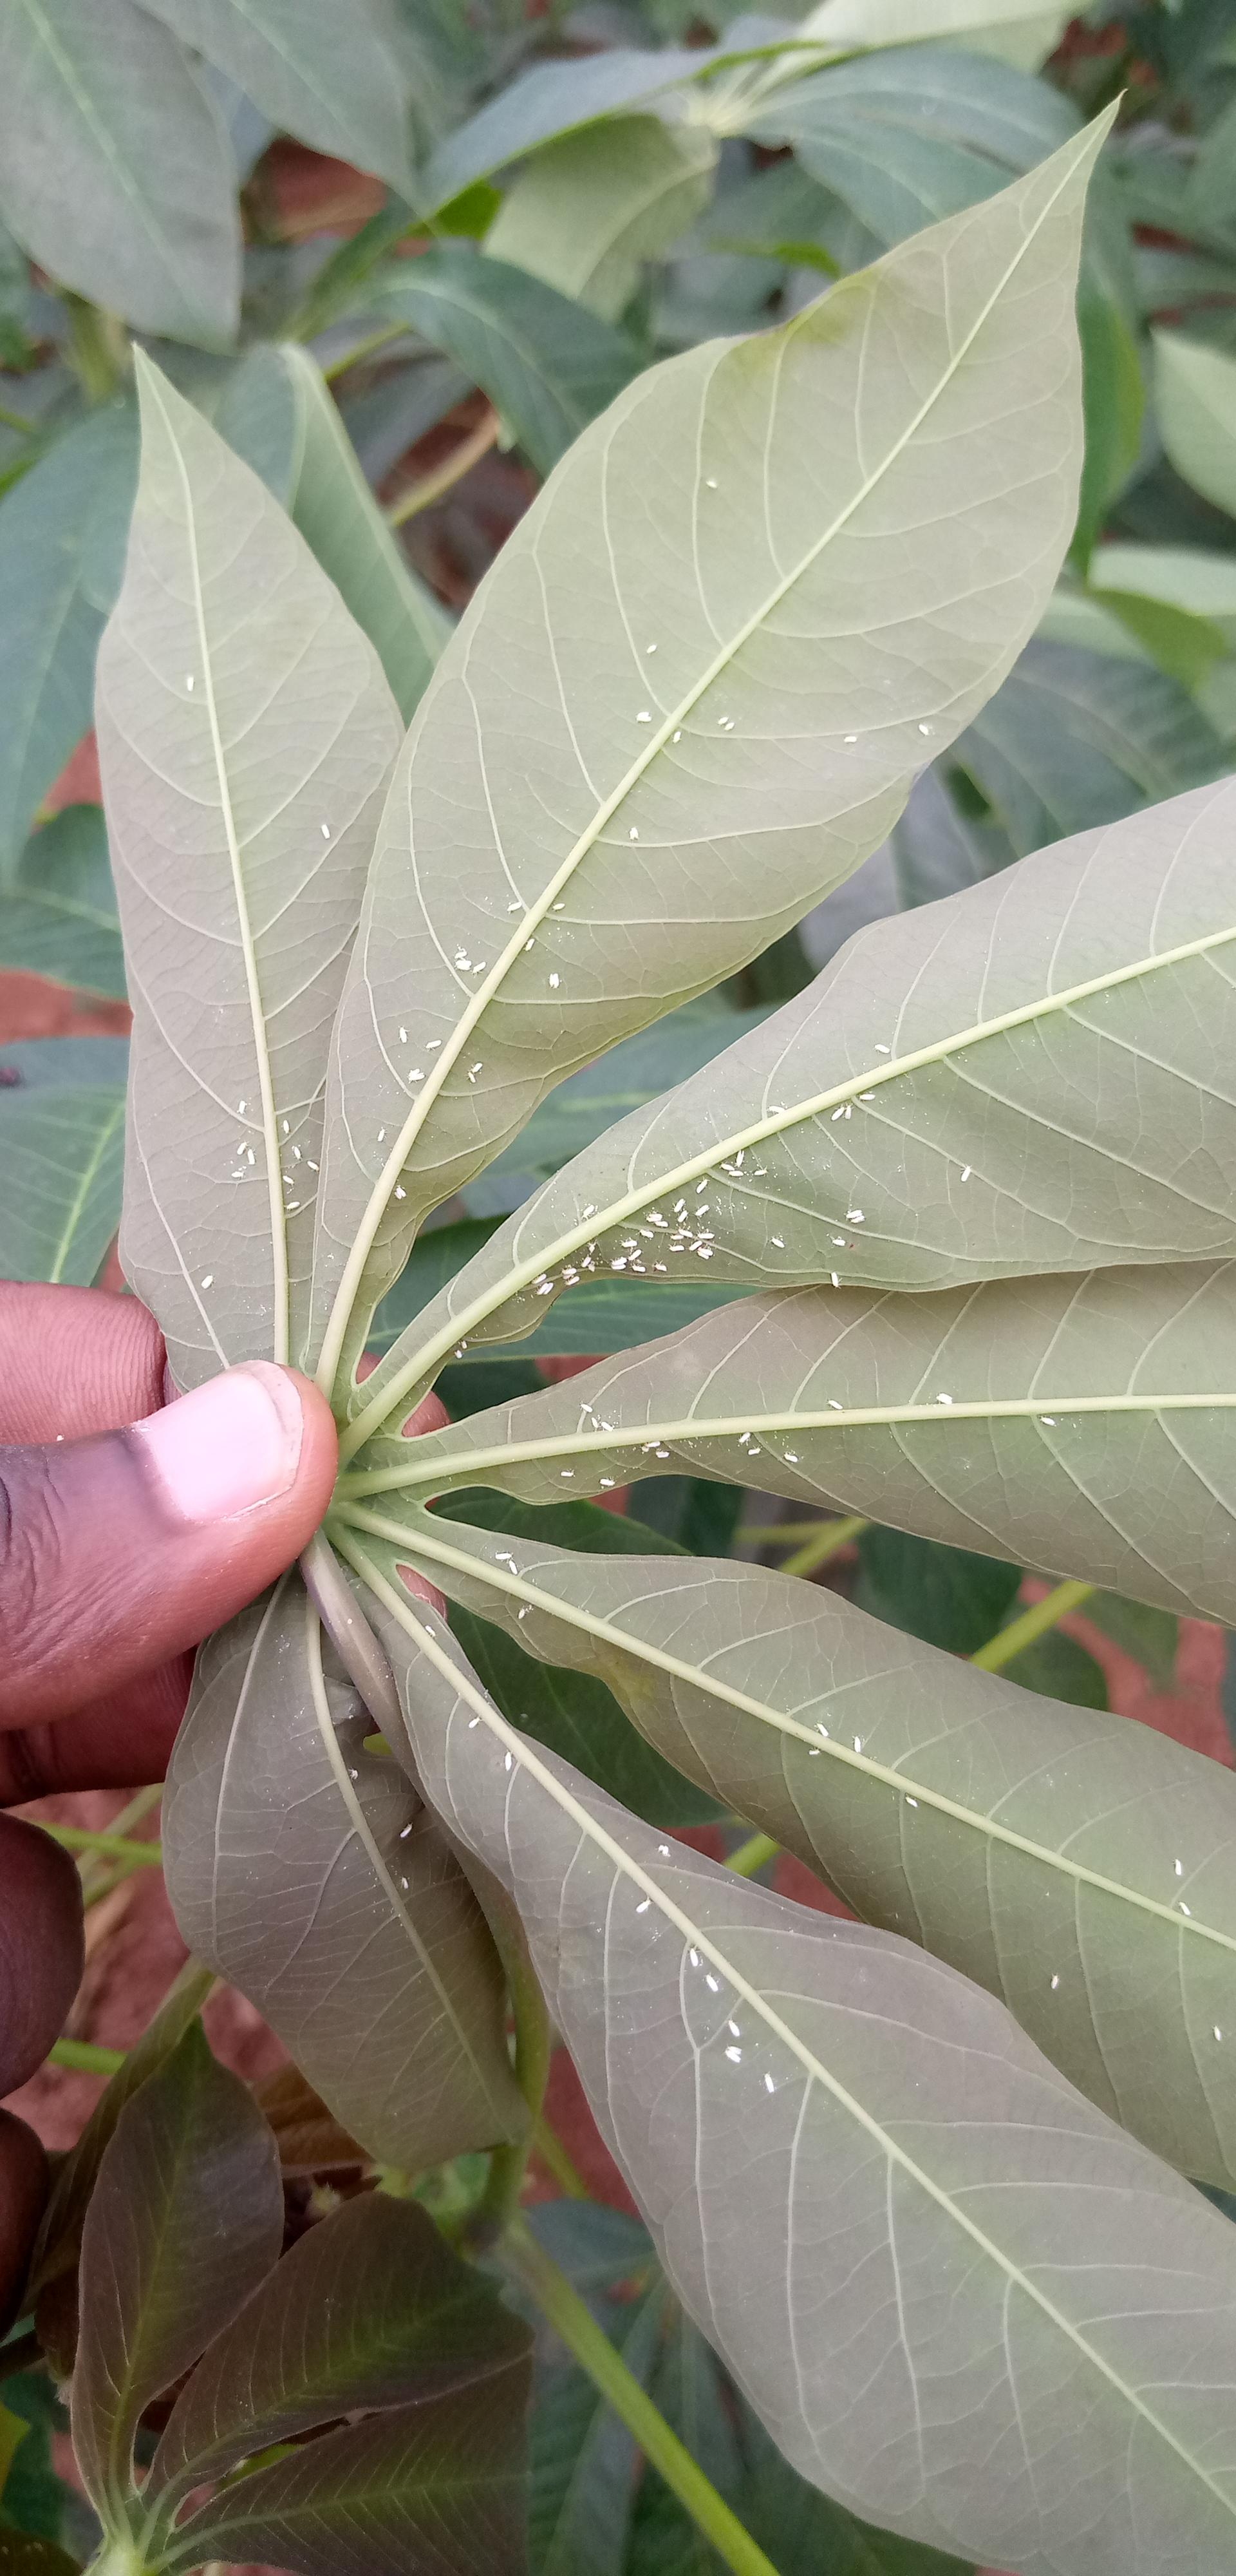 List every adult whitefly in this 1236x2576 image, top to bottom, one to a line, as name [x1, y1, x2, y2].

whitefly [704, 478, 719, 491]
whitefly [641, 643, 661, 656]
whitefly [185, 673, 197, 694]
whitefly [636, 710, 650, 716]
whitefly [716, 715, 730, 726]
whitefly [634, 715, 652, 723]
whitefly [723, 721, 736, 734]
whitefly [916, 721, 932, 737]
whitefly [670, 728, 684, 745]
whitefly [839, 733, 859, 746]
whitefly [318, 822, 333, 842]
whitefly [633, 825, 641, 840]
whitefly [628, 828, 633, 841]
whitefly [506, 900, 524, 914]
whitefly [551, 900, 568, 913]
whitefly [523, 936, 536, 953]
whitefly [453, 949, 468, 960]
whitefly [454, 958, 472, 966]
whitefly [472, 959, 488, 976]
whitefly [456, 964, 471, 973]
whitefly [547, 971, 554, 989]
whitefly [553, 972, 561, 993]
whitefly [395, 1023, 410, 1046]
whitefly [423, 1038, 444, 1052]
whitefly [872, 1042, 892, 1056]
whitefly [471, 1060, 483, 1074]
whitefly [408, 1066, 420, 1077]
whitefly [406, 1070, 426, 1083]
whitefly [467, 1070, 476, 1085]
whitefly [858, 1092, 878, 1103]
whitefly [234, 1097, 250, 1116]
whitefly [765, 1103, 785, 1114]
whitefly [844, 1103, 852, 1121]
whitefly [829, 1105, 845, 1124]
whitefly [281, 1117, 292, 1136]
whitefly [373, 1126, 388, 1146]
whitefly [235, 1140, 249, 1158]
whitefly [292, 1143, 303, 1162]
whitefly [245, 1147, 256, 1166]
whitefly [734, 1147, 747, 1169]
whitefly [306, 1157, 321, 1174]
whitefly [718, 1160, 735, 1171]
whitefly [958, 1162, 973, 1185]
whitefly [751, 1167, 771, 1179]
whitefly [230, 1169, 245, 1180]
whitefly [725, 1170, 746, 1179]
whitefly [280, 1173, 296, 1187]
whitefly [694, 1177, 710, 1196]
whitefly [393, 1186, 402, 1201]
whitefly [398, 1186, 408, 1199]
whitefly [672, 1197, 687, 1213]
whitefly [283, 1198, 303, 1212]
whitefly [580, 1202, 598, 1219]
whitefly [693, 1202, 713, 1218]
whitefly [845, 1207, 865, 1220]
whitefly [676, 1208, 690, 1224]
whitefly [648, 1212, 664, 1218]
whitefly [848, 1215, 867, 1226]
whitefly [640, 1216, 662, 1222]
whitefly [653, 1220, 669, 1229]
whitefly [677, 1227, 694, 1239]
whitefly [637, 1227, 655, 1240]
whitefly [695, 1231, 716, 1241]
whitefly [667, 1233, 684, 1242]
whitefly [769, 1235, 787, 1251]
whitefly [828, 1236, 846, 1249]
whitefly [617, 1238, 639, 1249]
whitefly [686, 1239, 704, 1257]
whitefly [586, 1240, 597, 1253]
whitefly [667, 1244, 686, 1253]
whitefly [698, 1244, 714, 1256]
whitefly [628, 1248, 642, 1261]
whitefly [696, 1251, 710, 1262]
whitefly [579, 1255, 593, 1269]
whitefly [610, 1255, 628, 1265]
whitefly [653, 1262, 669, 1273]
whitefly [630, 1263, 648, 1276]
whitefly [610, 1264, 627, 1272]
whitefly [559, 1267, 578, 1273]
whitefly [828, 1269, 841, 1289]
whitefly [530, 1271, 548, 1285]
whitefly [198, 1273, 215, 1292]
whitefly [561, 1273, 575, 1280]
whitefly [564, 1273, 582, 1288]
whitefly [534, 1282, 549, 1296]
whitefly [543, 1282, 554, 1296]
whitefly [460, 1339, 469, 1351]
whitefly [453, 1348, 464, 1361]
whitefly [939, 1391, 953, 1401]
whitefly [935, 1395, 952, 1405]
whitefly [825, 1397, 844, 1410]
whitefly [577, 1401, 594, 1414]
whitefly [1038, 1414, 1058, 1428]
whitefly [589, 1416, 598, 1430]
whitefly [599, 1419, 614, 1432]
whitefly [737, 1430, 753, 1446]
whitefly [642, 1441, 662, 1448]
whitefly [640, 1444, 650, 1455]
whitefly [745, 1446, 763, 1456]
whitefly [654, 1450, 668, 1455]
whitefly [781, 1451, 801, 1466]
whitefly [558, 1470, 575, 1478]
whitefly [596, 1476, 617, 1489]
whitefly [492, 1549, 514, 1560]
whitefly [505, 1558, 520, 1575]
whitefly [514, 1604, 527, 1623]
whitefly [423, 1623, 438, 1640]
whitefly [465, 1713, 481, 1731]
whitefly [814, 1721, 832, 1738]
whitefly [852, 1732, 866, 1754]
whitefly [805, 1747, 821, 1756]
whitefly [501, 1748, 515, 1774]
whitefly [350, 1766, 360, 1781]
whitefly [902, 1794, 920, 1810]
whitefly [398, 1822, 415, 1840]
whitefly [662, 1844, 671, 1857]
whitefly [1172, 1856, 1183, 1878]
whitefly [399, 1874, 411, 1892]
whitefly [632, 1895, 653, 1915]
whitefly [1177, 1899, 1193, 1918]
whitefly [688, 1943, 701, 1968]
whitefly [705, 1971, 722, 1993]
whitefly [1046, 1973, 1060, 1993]
whitefly [726, 2017, 743, 2038]
whitefly [1211, 2024, 1222, 2045]
whitefly [726, 2044, 744, 2056]
whitefly [723, 2049, 742, 2065]
whitefly [762, 2071, 778, 2096]